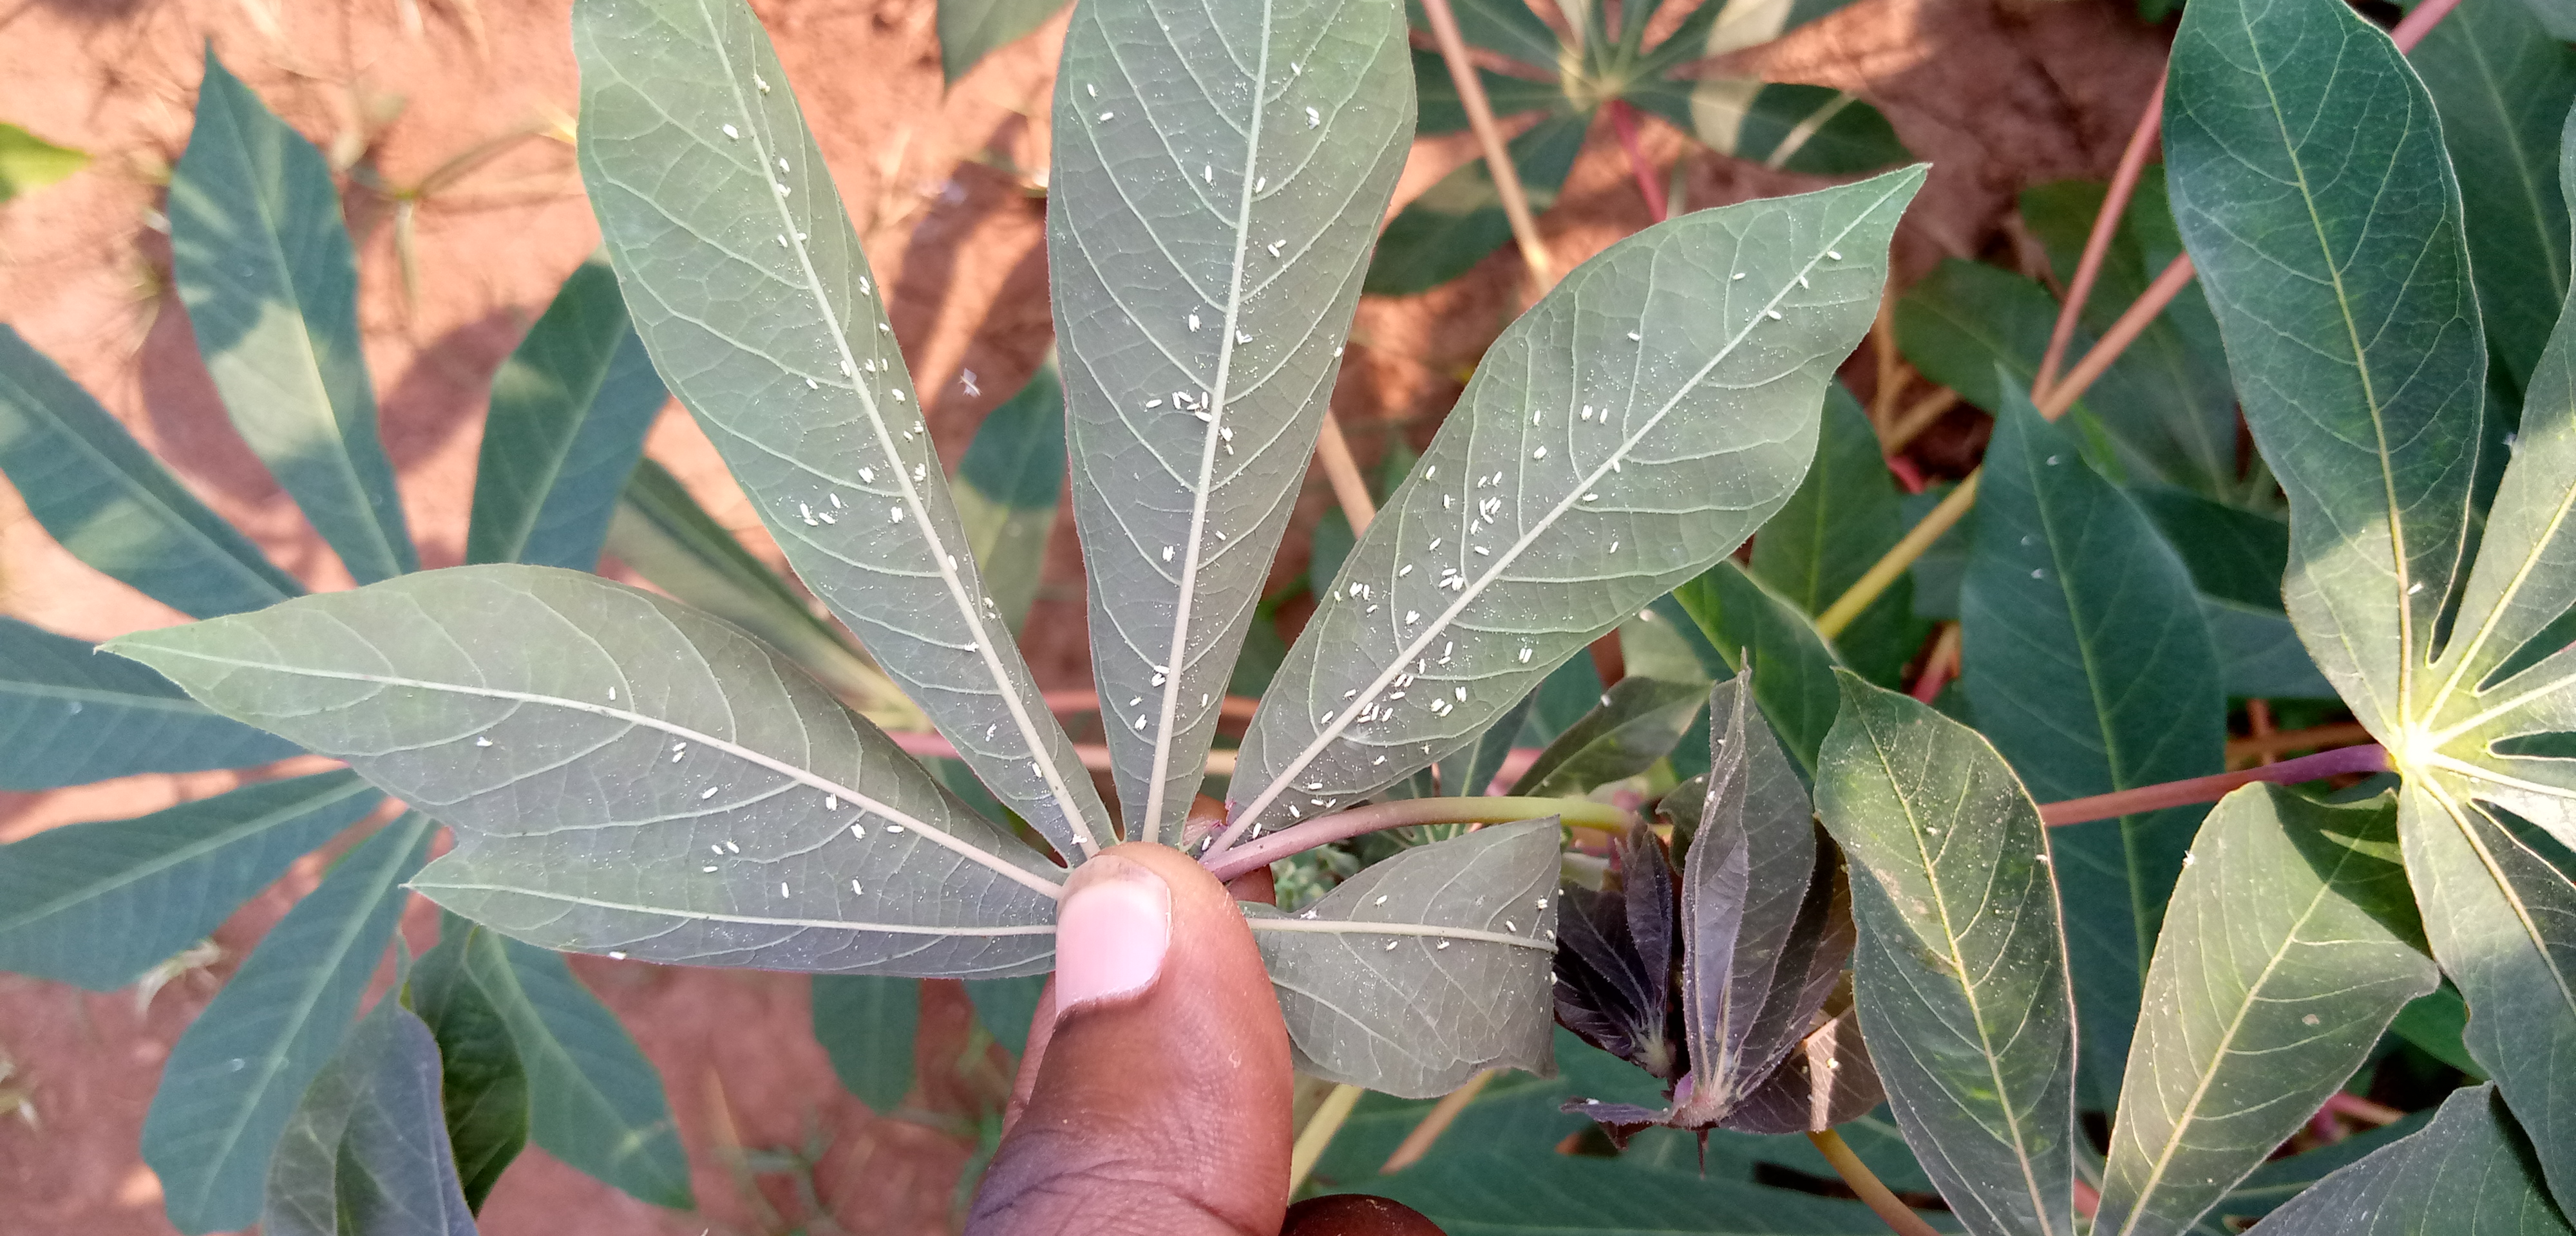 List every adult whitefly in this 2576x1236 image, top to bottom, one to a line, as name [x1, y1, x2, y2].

whitefly [1287, 61, 1303, 77]
whitefly [752, 70, 767, 90]
whitefly [1084, 80, 1099, 99]
whitefly [764, 84, 774, 94]
whitefly [1305, 105, 1321, 118]
whitefly [1097, 110, 1117, 124]
whitefly [1306, 115, 1325, 131]
whitefly [719, 122, 741, 142]
whitefly [778, 156, 795, 174]
whitefly [1201, 163, 1216, 185]
whitefly [1254, 173, 1266, 195]
whitefly [777, 182, 793, 198]
whitefly [797, 231, 808, 241]
whitefly [775, 233, 790, 249]
whitefly [1274, 238, 1289, 247]
whitefly [1266, 243, 1280, 259]
whitefly [1825, 247, 1844, 263]
whitefly [1729, 270, 1749, 283]
whitefly [1798, 272, 1812, 292]
whitefly [858, 274, 870, 286]
whitefly [858, 285, 872, 296]
whitefly [1765, 307, 1783, 325]
whitefly [1186, 311, 1193, 333]
whitefly [1194, 313, 1202, 331]
whitefly [876, 320, 893, 337]
whitefly [1231, 326, 1258, 347]
whitefly [1623, 328, 1645, 346]
whitefly [1331, 344, 1345, 360]
whitefly [880, 356, 891, 372]
whitefly [863, 357, 876, 373]
whitefly [839, 357, 853, 377]
whitefly [957, 362, 984, 400]
whitefly [804, 377, 819, 391]
whitefly [892, 387, 907, 396]
whitefly [1200, 389, 1210, 410]
whitefly [1171, 390, 1182, 409]
whitefly [1177, 390, 1194, 402]
whitefly [893, 396, 907, 402]
whitefly [1143, 398, 1164, 409]
whitefly [1186, 402, 1201, 412]
whitefly [1580, 402, 1594, 422]
whitefly [1596, 404, 1609, 426]
whitefly [1531, 407, 1542, 428]
whitefly [1193, 410, 1214, 423]
whitefly [913, 418, 924, 427]
whitefly [1218, 420, 1235, 442]
whitefly [913, 425, 924, 433]
whitefly [902, 429, 914, 441]
whitefly [1225, 443, 1235, 456]
whitefly [1531, 444, 1550, 465]
whitefly [2044, 452, 2060, 467]
whitefly [1611, 457, 1623, 474]
whitefly [913, 461, 928, 476]
whitefly [1424, 463, 1437, 482]
whitefly [864, 465, 876, 480]
whitefly [858, 467, 871, 483]
whitefly [1491, 469, 1503, 487]
whitefly [1475, 473, 1488, 490]
whitefly [913, 474, 925, 483]
whitefly [1581, 489, 1600, 503]
whitefly [828, 491, 842, 510]
whitefly [1442, 491, 1452, 512]
whitefly [1486, 495, 1497, 512]
whitefly [1477, 498, 1487, 516]
whitefly [1492, 498, 1502, 515]
whitefly [799, 500, 812, 519]
whitefly [891, 505, 898, 523]
whitefly [897, 506, 905, 521]
whitefly [817, 511, 836, 526]
whitefly [1483, 514, 1496, 525]
whitefly [1468, 517, 1483, 538]
whitefly [803, 518, 819, 528]
whitefly [1212, 529, 1228, 543]
whitefly [1427, 536, 1443, 552]
whitefly [1607, 539, 1623, 556]
whitefly [1168, 541, 1174, 563]
whitefly [1473, 543, 1492, 558]
whitefly [1162, 545, 1168, 562]
whitefly [947, 552, 961, 572]
whitefly [1397, 561, 1416, 580]
whitefly [1439, 567, 1459, 575]
whitefly [2029, 567, 2043, 580]
whitefly [1452, 573, 1458, 590]
whitefly [1437, 575, 1454, 589]
whitefly [1457, 575, 1464, 590]
whitefly [1349, 578, 1364, 599]
whitefly [2404, 579, 2427, 597]
whitefly [1362, 581, 1371, 602]
whitefly [1332, 588, 1343, 603]
whitefly [982, 594, 996, 609]
whitefly [1365, 603, 1379, 613]
whitefly [1403, 608, 1421, 626]
whitefly [985, 610, 998, 621]
whitefly [1638, 610, 1652, 624]
whitefly [960, 637, 983, 655]
whitefly [1443, 639, 1455, 656]
whitefly [1517, 646, 1527, 661]
whitefly [1523, 646, 1533, 665]
whitefly [1417, 656, 1426, 676]
whitefly [1437, 656, 1454, 667]
whitefly [1153, 664, 1171, 674]
whitefly [1394, 671, 1407, 688]
whitefly [1150, 672, 1162, 681]
whitefly [1404, 673, 1414, 689]
whitefly [1153, 676, 1166, 688]
whitefly [606, 684, 618, 702]
whitefly [1455, 685, 1461, 702]
whitefly [1461, 685, 1468, 703]
whitefly [1341, 686, 1361, 700]
whitefly [1388, 689, 1406, 702]
whitefly [1198, 690, 1212, 708]
whitefly [1599, 692, 1613, 708]
whitefly [1127, 694, 1142, 706]
whitefly [1430, 699, 1445, 713]
whitefly [1360, 700, 1375, 716]
whitefly [1440, 702, 1454, 720]
whitefly [1372, 703, 1381, 721]
whitefly [1381, 706, 1396, 723]
whitefly [1320, 707, 1335, 728]
whitefly [1134, 713, 1147, 730]
whitefly [1356, 714, 1372, 723]
whitefly [1140, 718, 1146, 729]
whitefly [982, 721, 999, 742]
whitefly [475, 732, 496, 749]
whitefly [1716, 737, 1728, 747]
whitefly [672, 739, 688, 752]
whitefly [1418, 742, 1431, 756]
whitefly [672, 750, 685, 763]
whitefly [1369, 751, 1388, 768]
whitefly [1031, 760, 1044, 778]
whitefly [1694, 776, 1704, 783]
whitefly [1305, 779, 1323, 791]
whitefly [699, 783, 721, 801]
whitefly [1707, 789, 1716, 803]
whitefly [829, 791, 838, 811]
whitefly [825, 794, 832, 811]
whitefly [1326, 795, 1339, 810]
whitefly [1309, 796, 1323, 808]
whitefly [1286, 801, 1302, 820]
whitefly [1250, 819, 1262, 839]
whitefly [849, 820, 869, 843]
whitefly [884, 821, 906, 834]
whitefly [1924, 825, 1939, 838]
whitefly [1068, 831, 1090, 847]
whitefly [1198, 832, 1213, 852]
whitefly [725, 839, 742, 856]
whitefly [710, 842, 723, 856]
whitefly [2179, 845, 2198, 867]
whitefly [2032, 851, 2049, 863]
whitefly [701, 865, 719, 876]
whitefly [849, 877, 866, 897]
whitefly [779, 879, 792, 901]
whitefly [1557, 887, 1566, 897]
whitefly [1372, 891, 1390, 909]
whitefly [1535, 897, 1548, 903]
whitefly [1537, 903, 1549, 910]
whitefly [1297, 908, 1318, 920]
whitefly [1504, 917, 1519, 933]
whitefly [1544, 927, 1557, 941]
whitefly [1433, 935, 1451, 951]
whitefly [1384, 940, 1403, 954]
whitefly [607, 948, 628, 962]
whitefly [1546, 968, 1562, 988]
whitefly [1824, 1056, 1842, 1070]
whitefly [1800, 1064, 1813, 1076]
whitefly [1584, 1095, 1600, 1107]